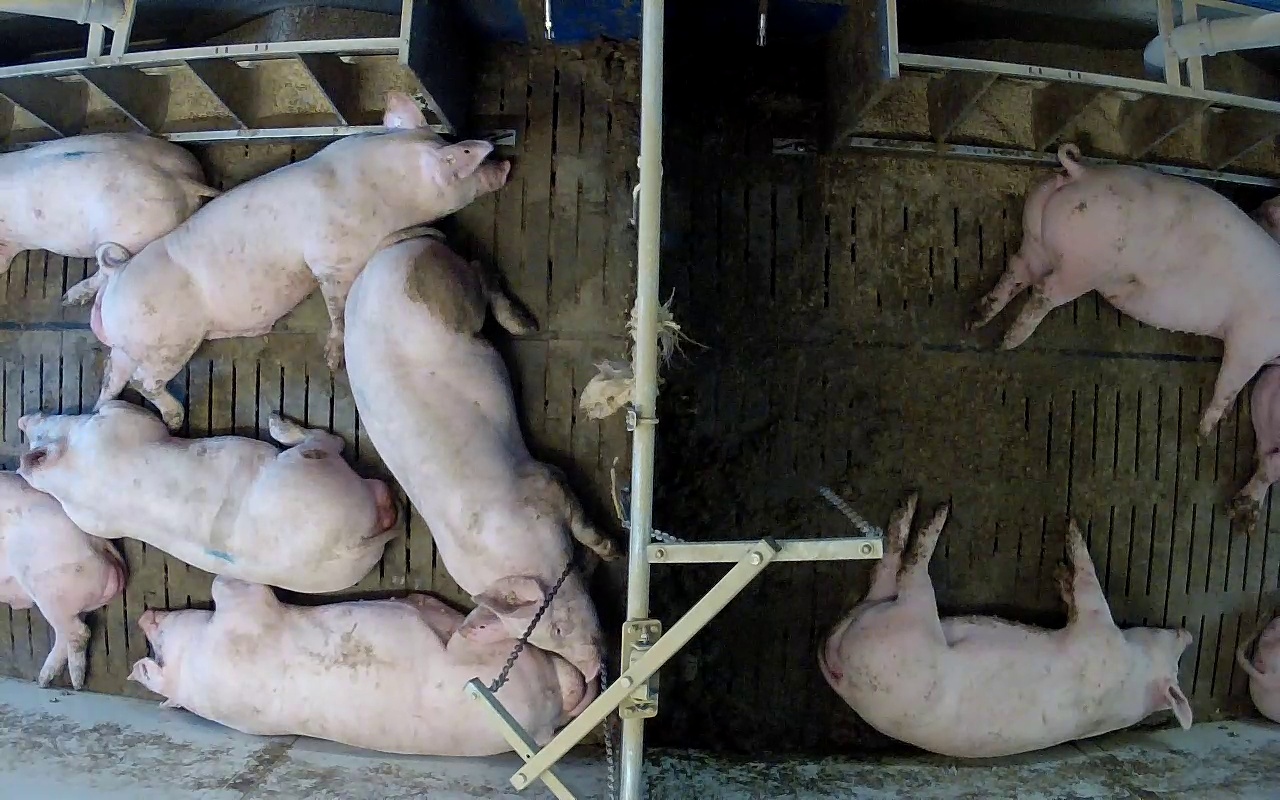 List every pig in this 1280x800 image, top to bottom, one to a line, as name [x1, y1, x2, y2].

pig [90, 87, 514, 430]
pig [2, 131, 224, 306]
pig [964, 142, 1279, 443]
pig [342, 227, 617, 685]
pig [1227, 365, 1280, 535]
pig [16, 398, 403, 594]
pig [0, 469, 124, 691]
pig [817, 491, 1194, 760]
pig [127, 574, 598, 756]
pig [1235, 618, 1280, 724]